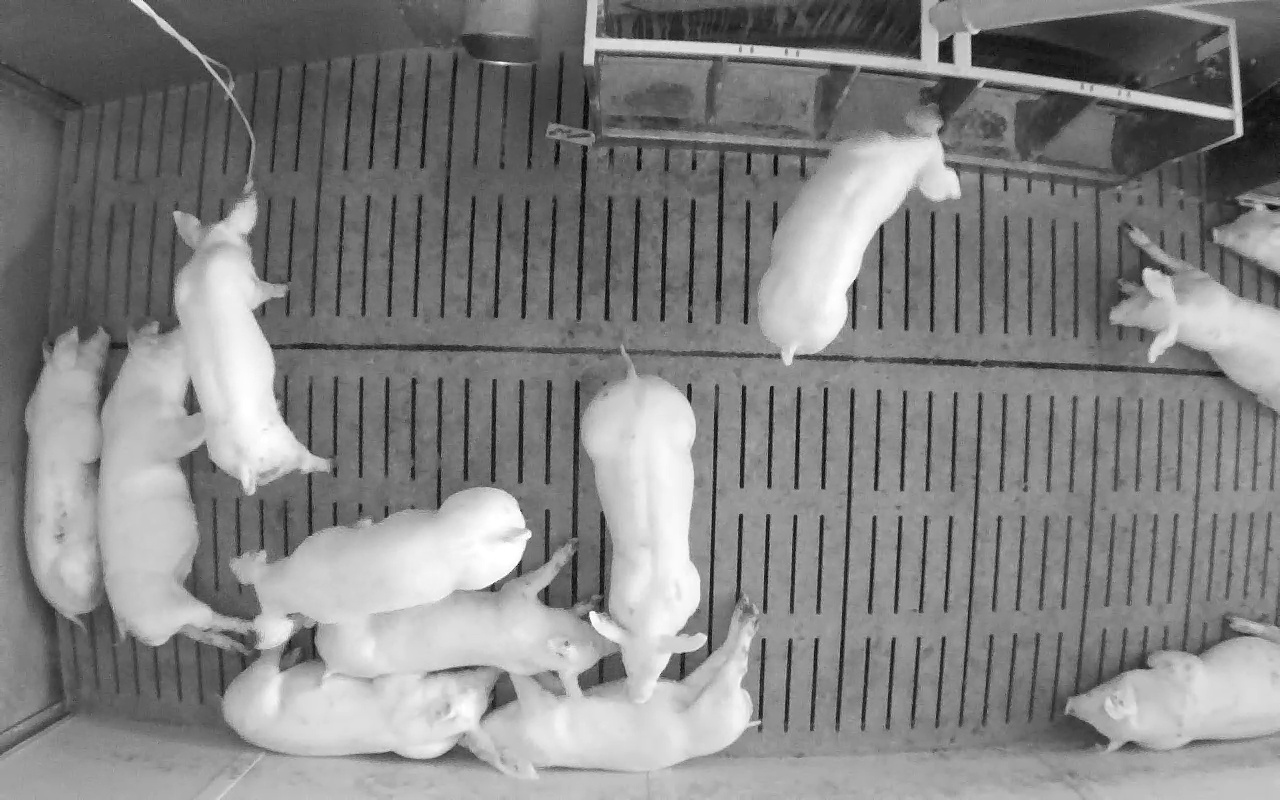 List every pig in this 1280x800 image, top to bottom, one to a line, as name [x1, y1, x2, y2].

pig [757, 105, 962, 366]
pig [172, 192, 340, 496]
pig [1215, 198, 1278, 271]
pig [1109, 220, 1279, 415]
pig [98, 321, 255, 660]
pig [20, 323, 115, 635]
pig [577, 345, 707, 704]
pig [228, 488, 536, 650]
pig [315, 535, 623, 701]
pig [455, 592, 769, 777]
pig [1063, 614, 1279, 755]
pig [218, 640, 504, 762]